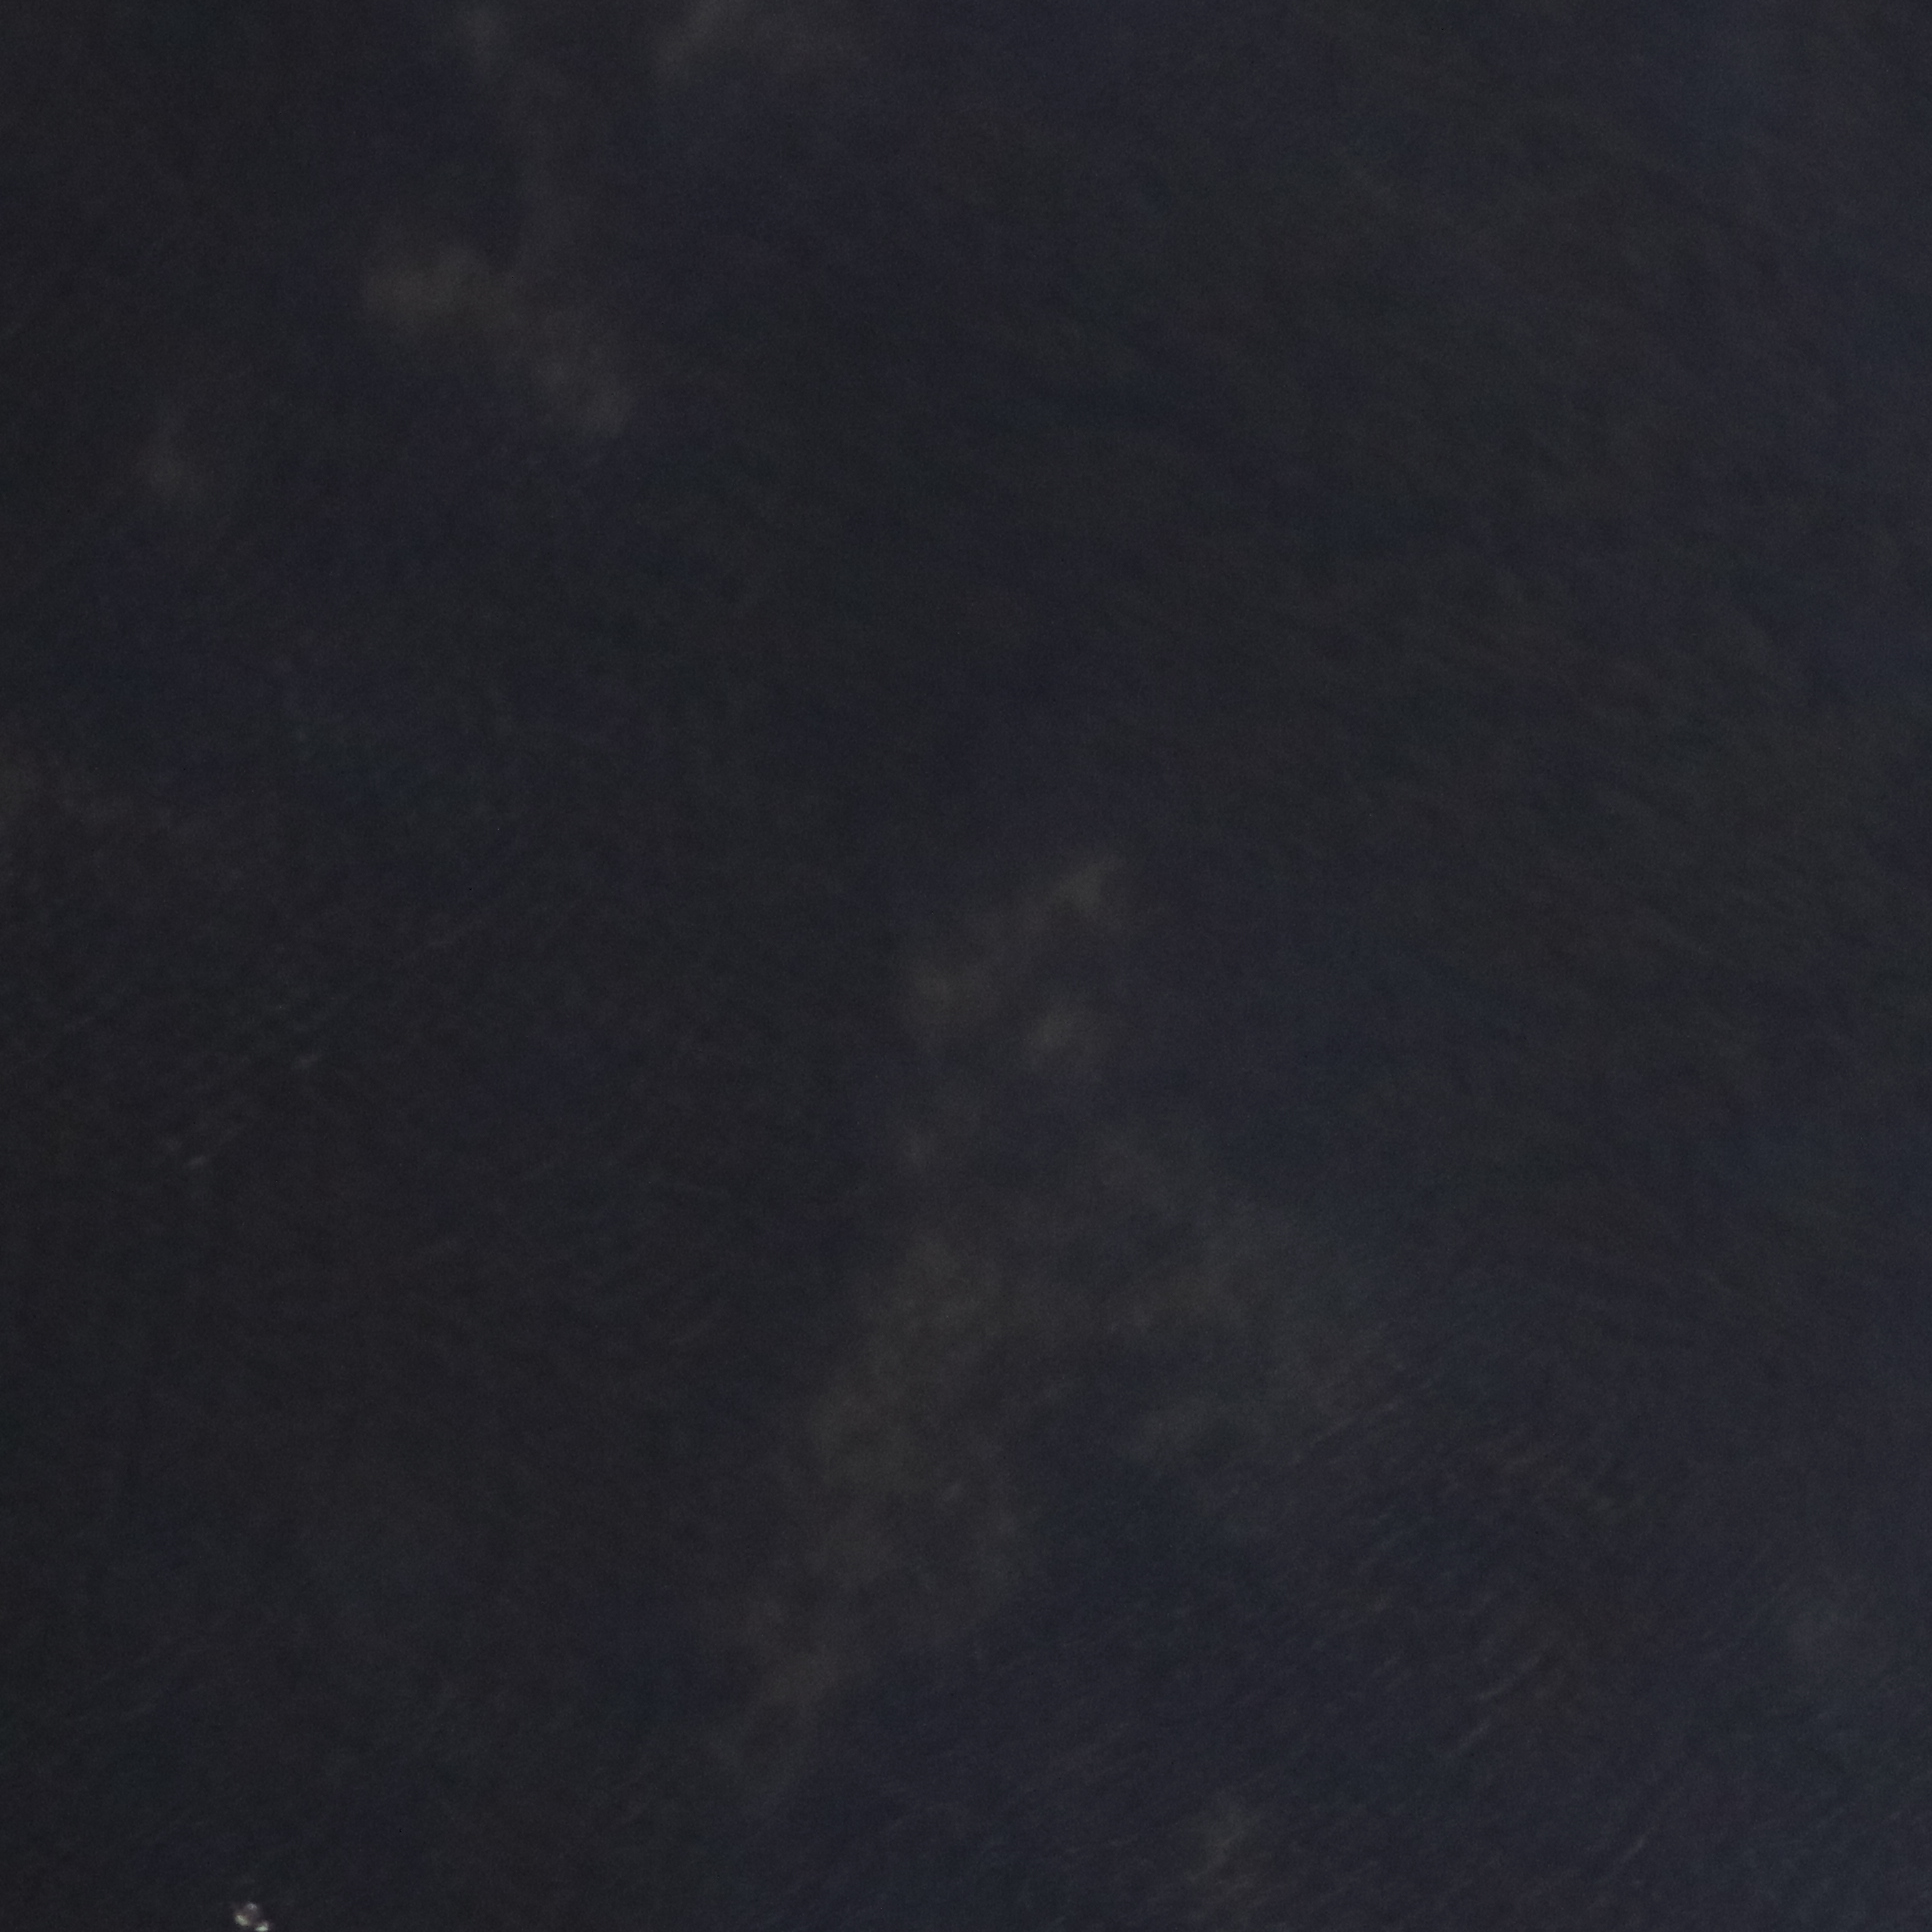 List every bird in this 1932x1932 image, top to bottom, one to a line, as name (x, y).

brant (252, 1916)